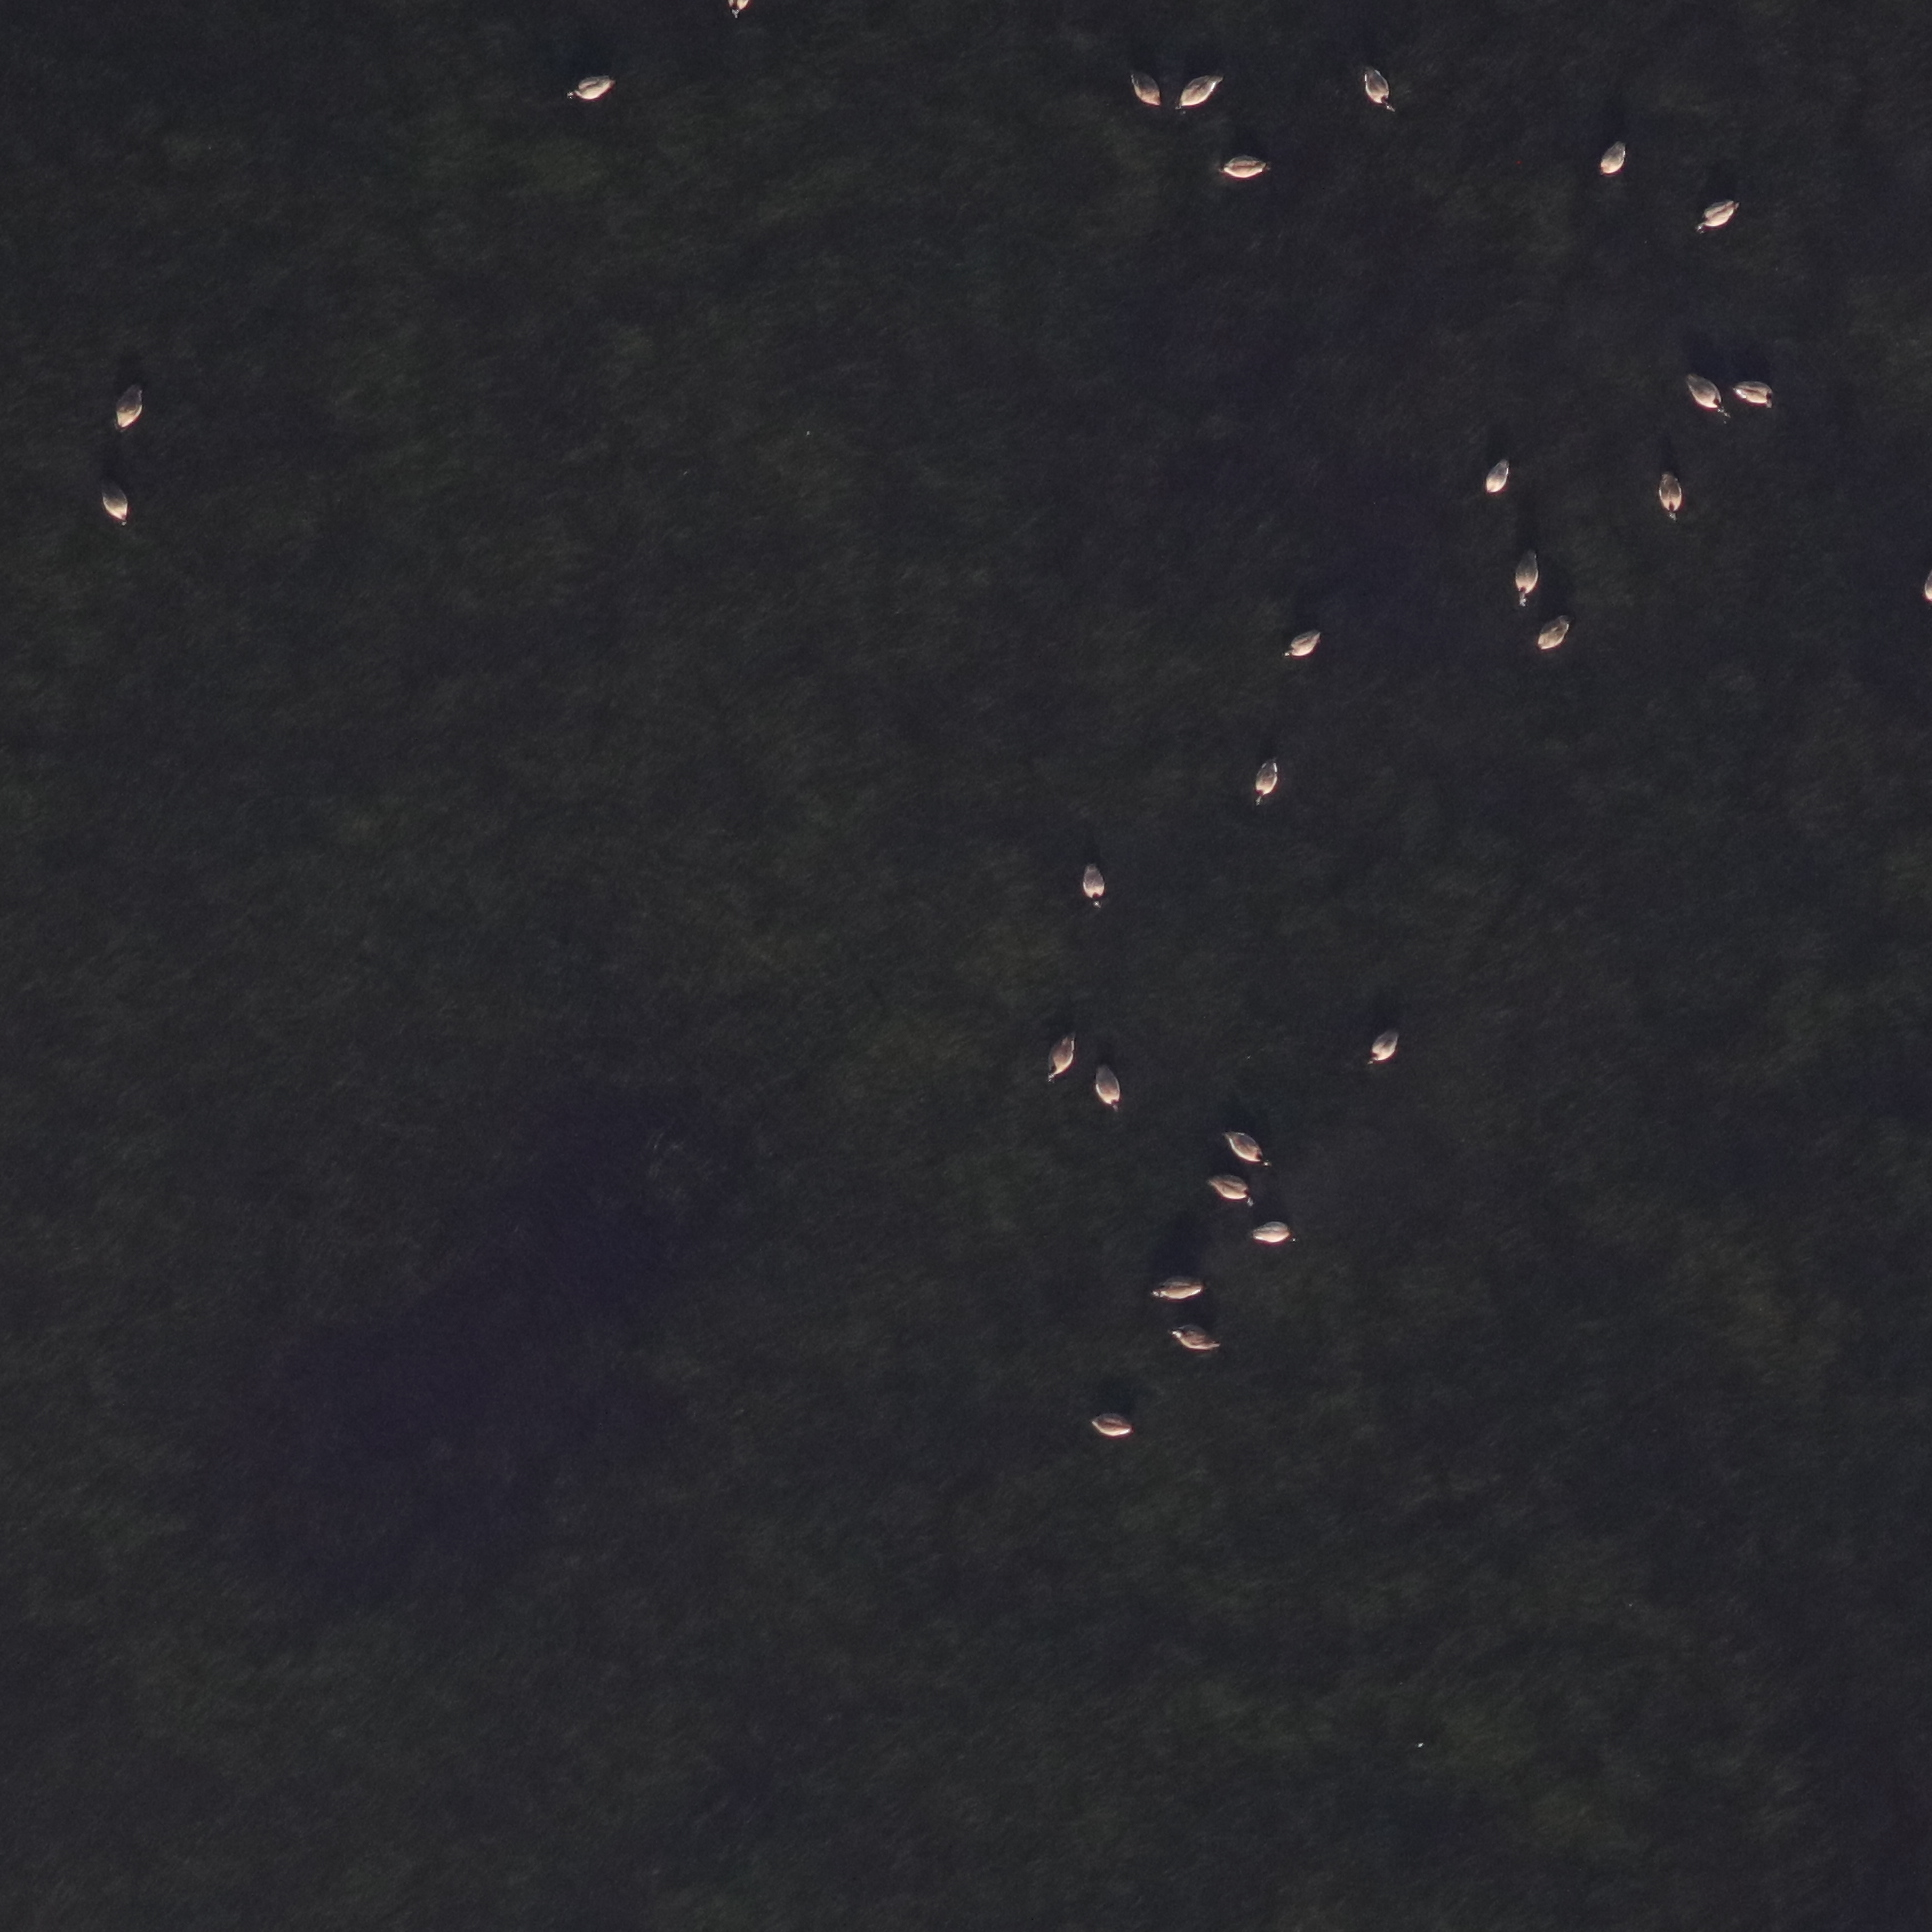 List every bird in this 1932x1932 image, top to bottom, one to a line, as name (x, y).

Canada goose (1375, 83)
Canada goose (591, 86)
Canada goose (1147, 90)
Canada goose (1200, 91)
Canada goose (1614, 160)
Canada goose (1244, 168)
Canada goose (1718, 216)
Canada goose (1703, 391)
Canada goose (1754, 392)
Canada goose (129, 408)
Canada goose (1495, 483)
Canada goose (1673, 493)
Canada goose (116, 503)
Canada goose (1522, 578)
Canada goose (1929, 590)
Canada goose (1554, 636)
Canada goose (1303, 644)
Canada goose (1265, 780)
Canada goose (1093, 887)
Canada goose (1385, 1046)
Canada goose (1061, 1057)
Canada goose (1108, 1086)
Canada goose (1245, 1148)
Canada goose (1232, 1186)
Canada goose (1275, 1234)
Canada goose (1180, 1287)
Canada goose (1197, 1340)
Canada goose (1112, 1426)